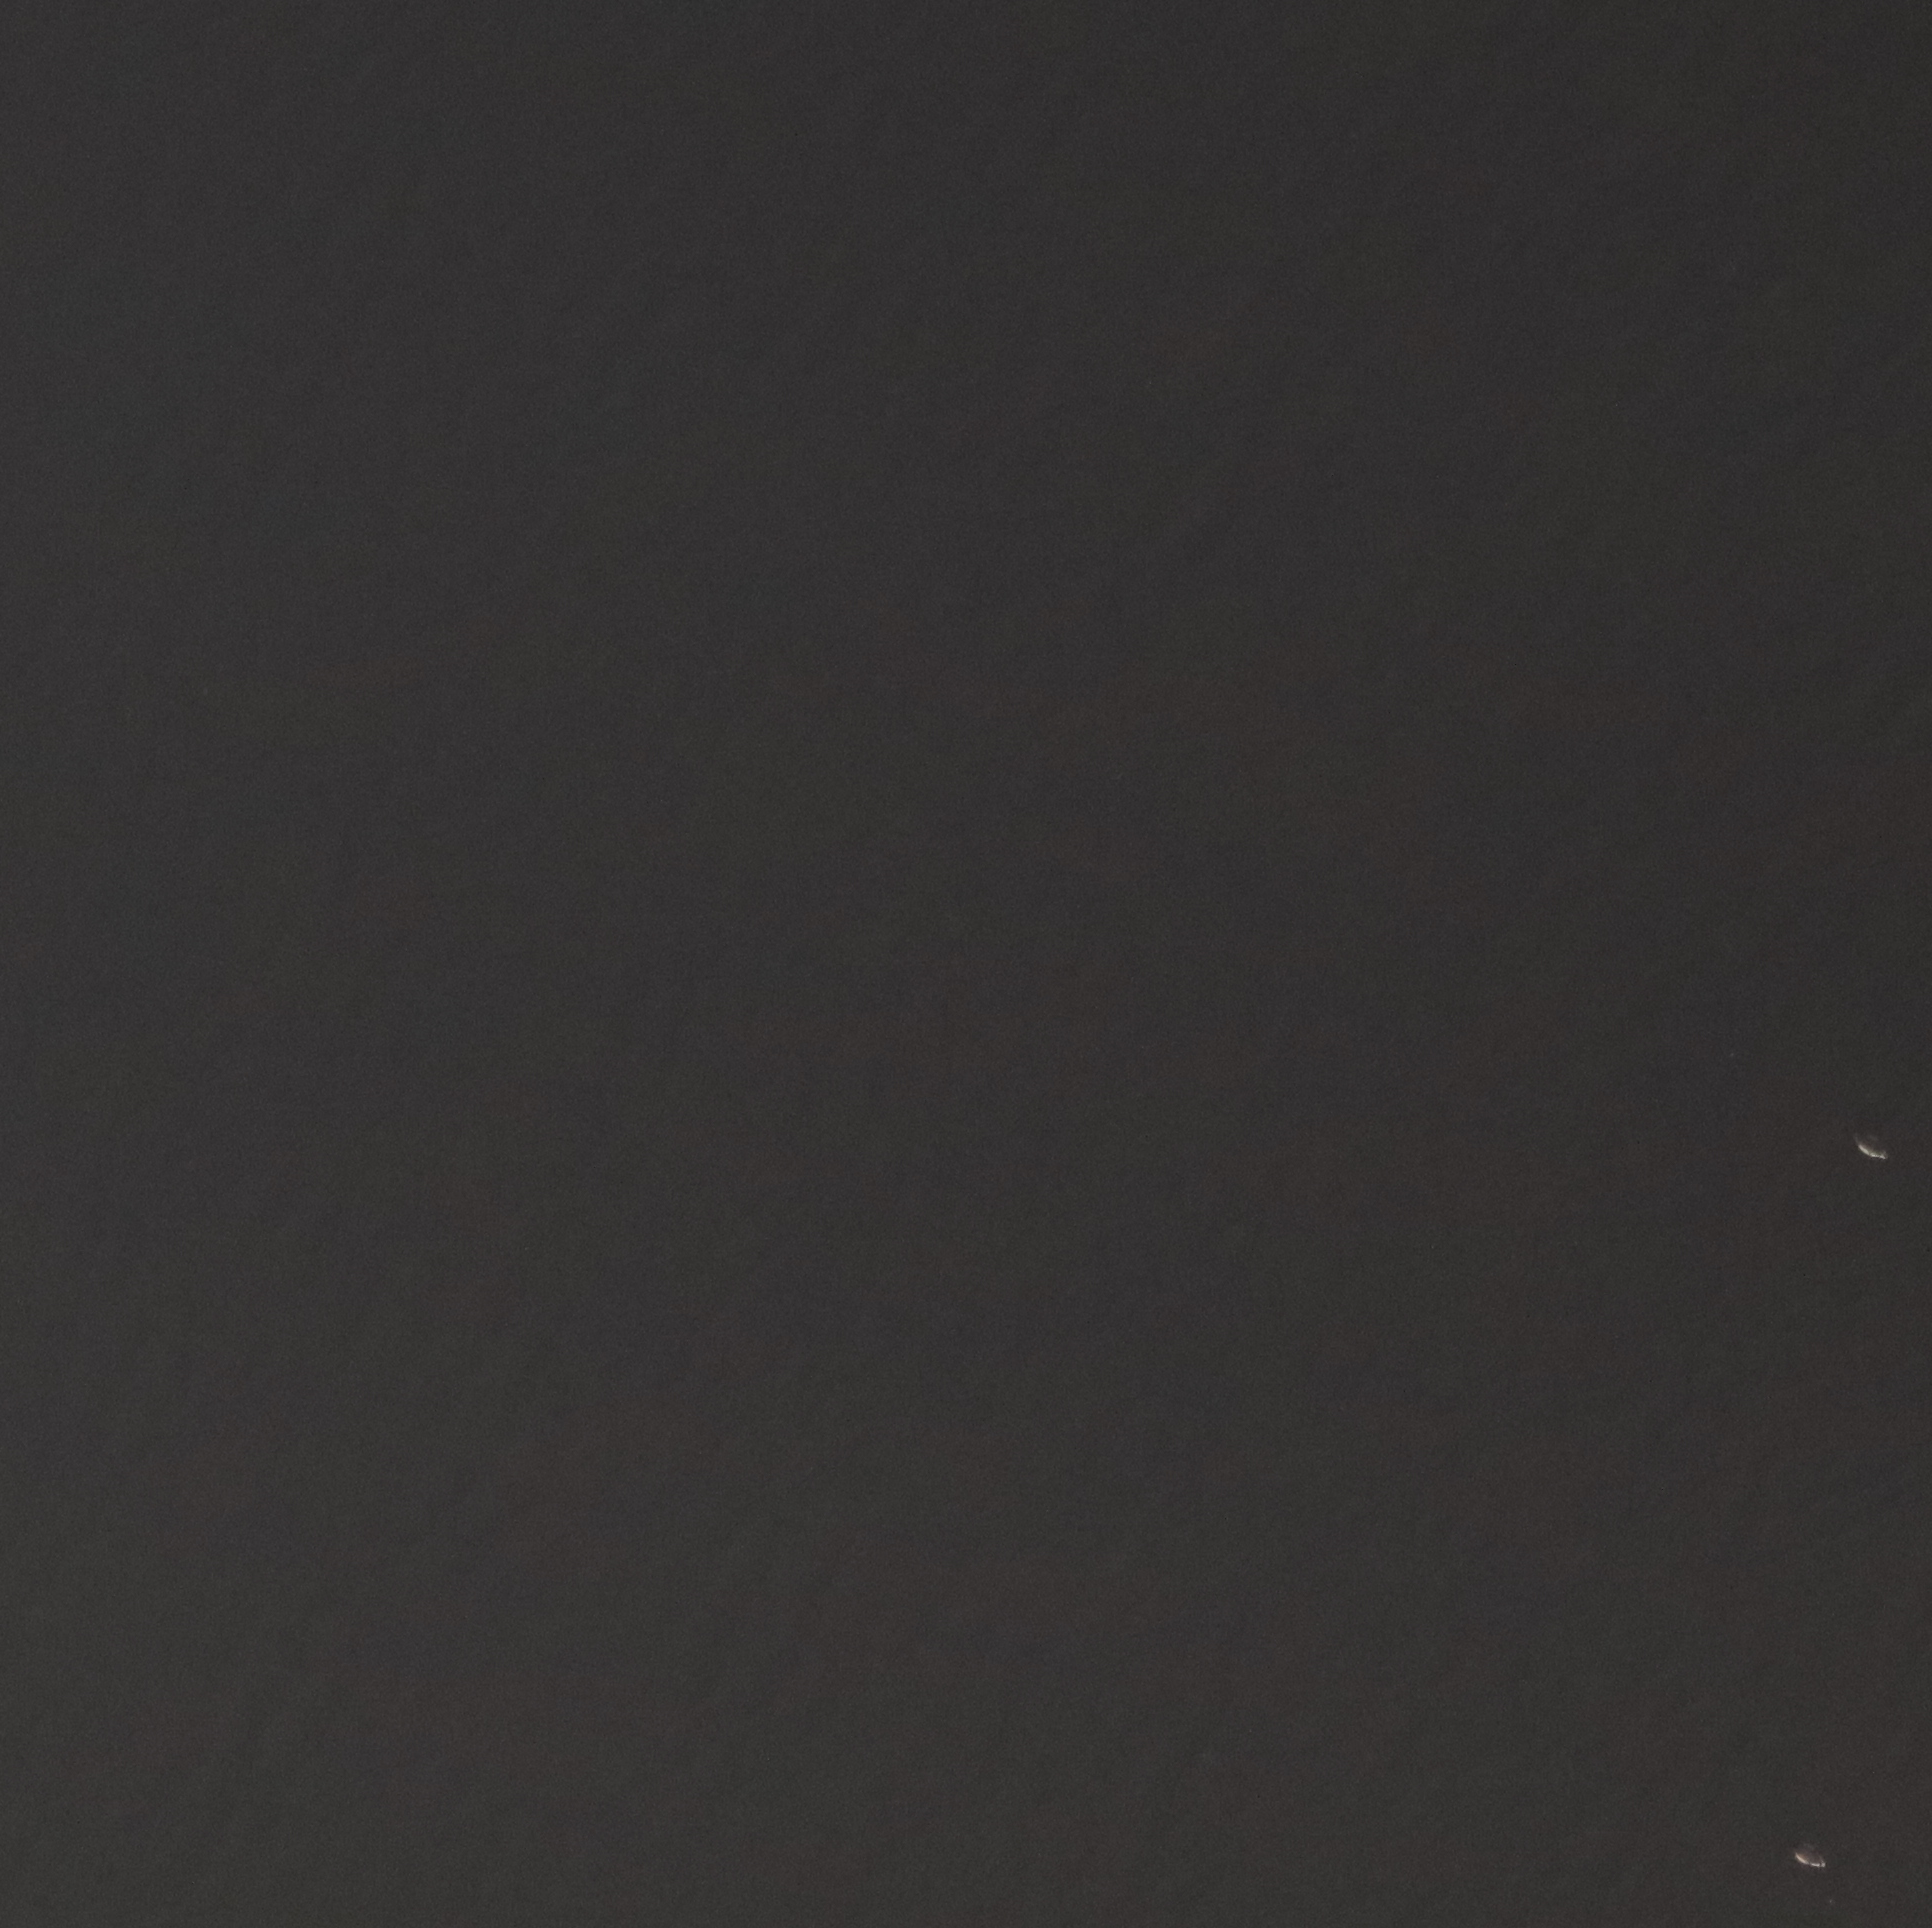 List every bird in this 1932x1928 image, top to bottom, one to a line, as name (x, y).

brant (1872, 1149)
brant (1806, 1848)